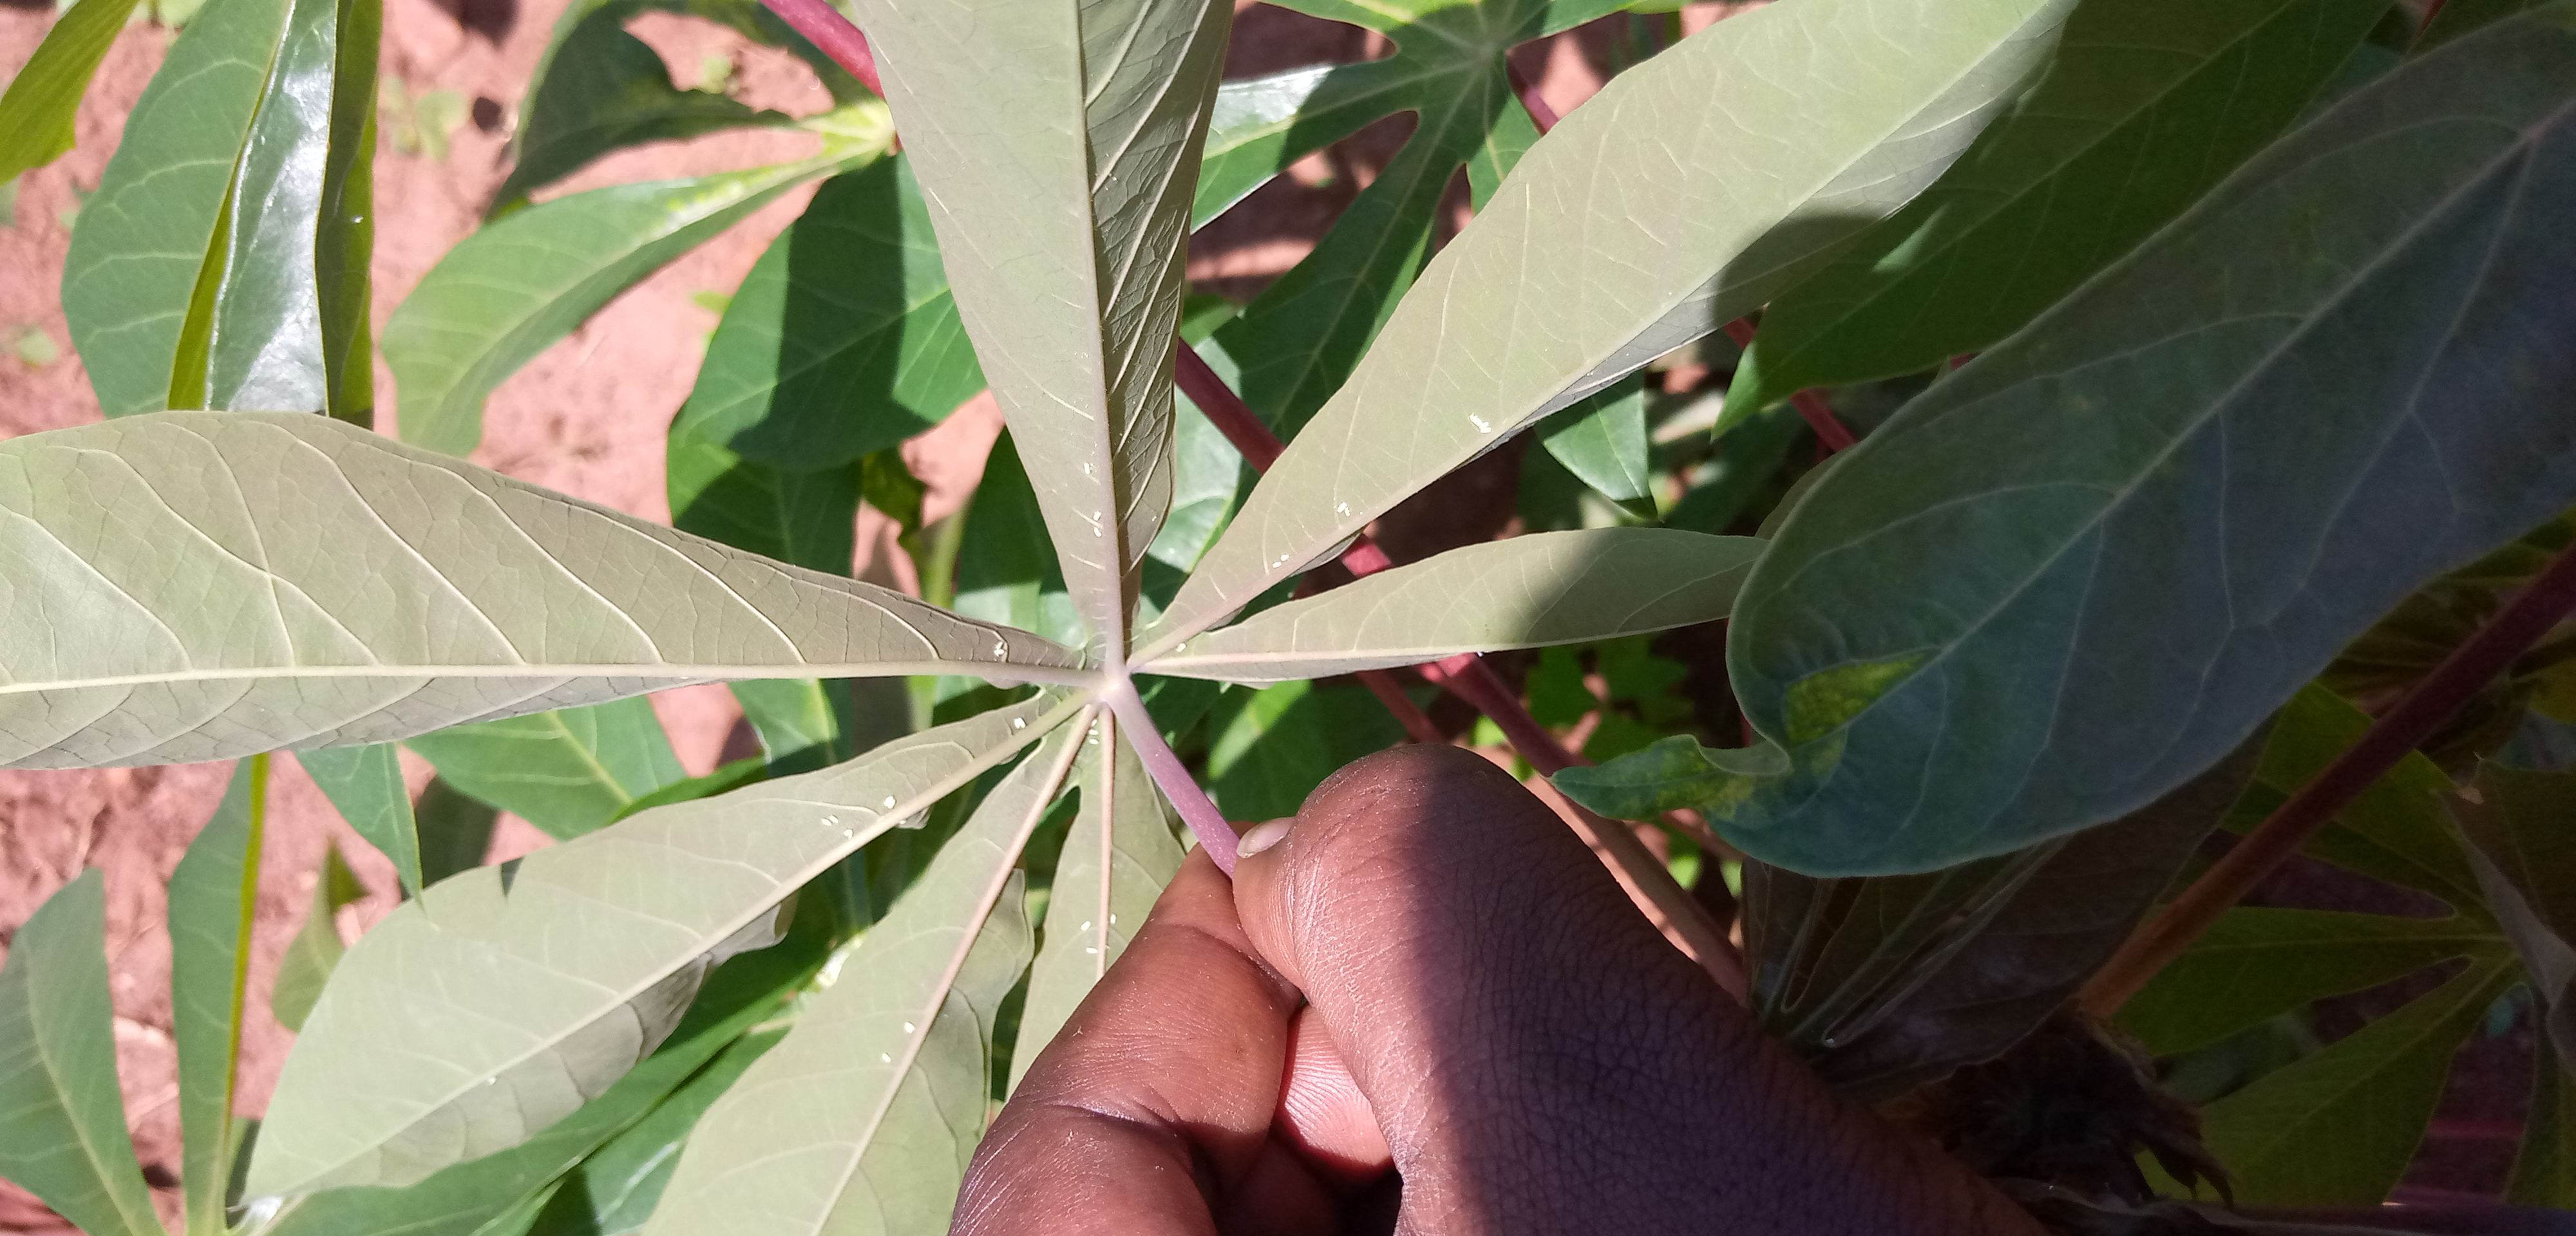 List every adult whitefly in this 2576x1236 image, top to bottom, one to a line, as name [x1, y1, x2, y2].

whitefly [1459, 413, 1501, 447]
whitefly [1067, 442, 1104, 484]
whitefly [1323, 494, 1356, 523]
whitefly [1084, 503, 1110, 525]
whitefly [1086, 521, 1113, 552]
whitefly [1256, 554, 1292, 584]
whitefly [992, 630, 1016, 659]
whitefly [1166, 633, 1191, 663]
whitefly [1007, 713, 1034, 738]
whitefly [1089, 718, 1104, 758]
whitefly [870, 790, 905, 816]
whitefly [810, 805, 841, 834]
whitefly [837, 825, 863, 848]
whitefly [1102, 909, 1128, 942]
whitefly [1067, 911, 1093, 933]
whitefly [1080, 941, 1102, 964]
whitefly [900, 1011, 925, 1038]
whitefly [870, 1042, 900, 1075]
whitefly [480, 1069, 502, 1093]